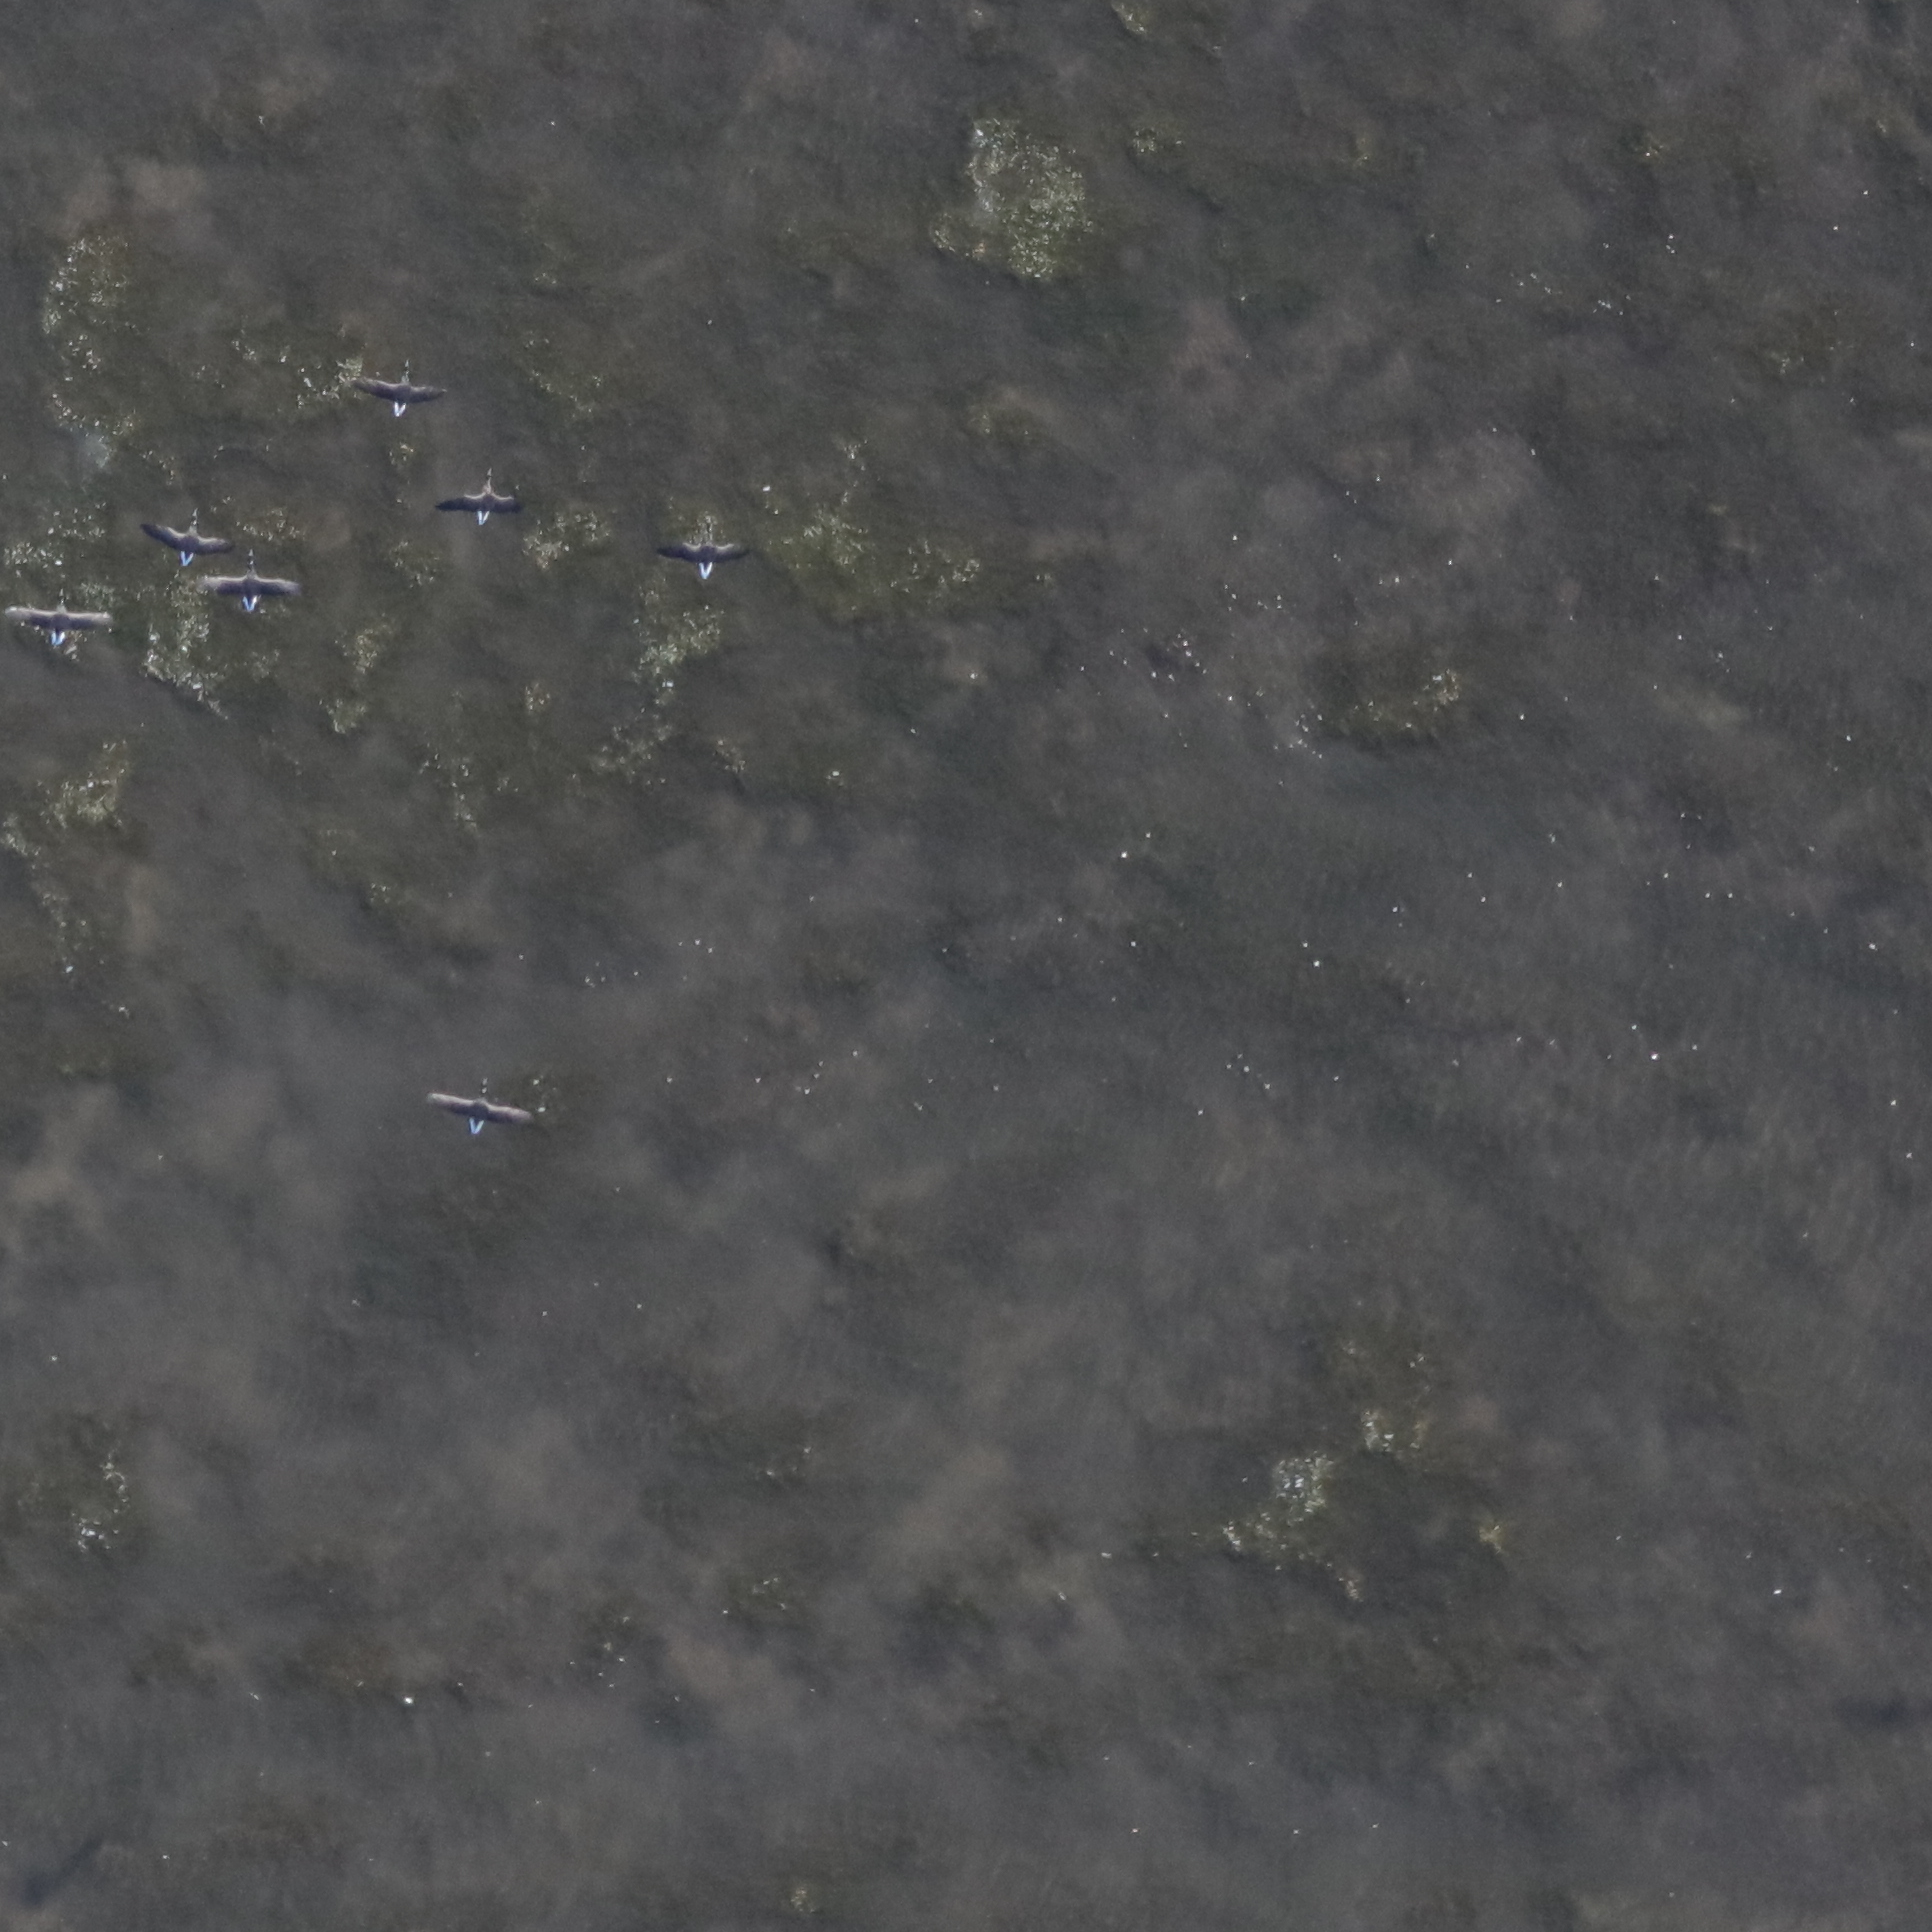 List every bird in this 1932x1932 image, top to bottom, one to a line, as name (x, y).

brant (398, 397)
brant (484, 505)
brant (177, 543)
brant (710, 550)
brant (250, 578)
brant (48, 623)
brant (479, 1121)